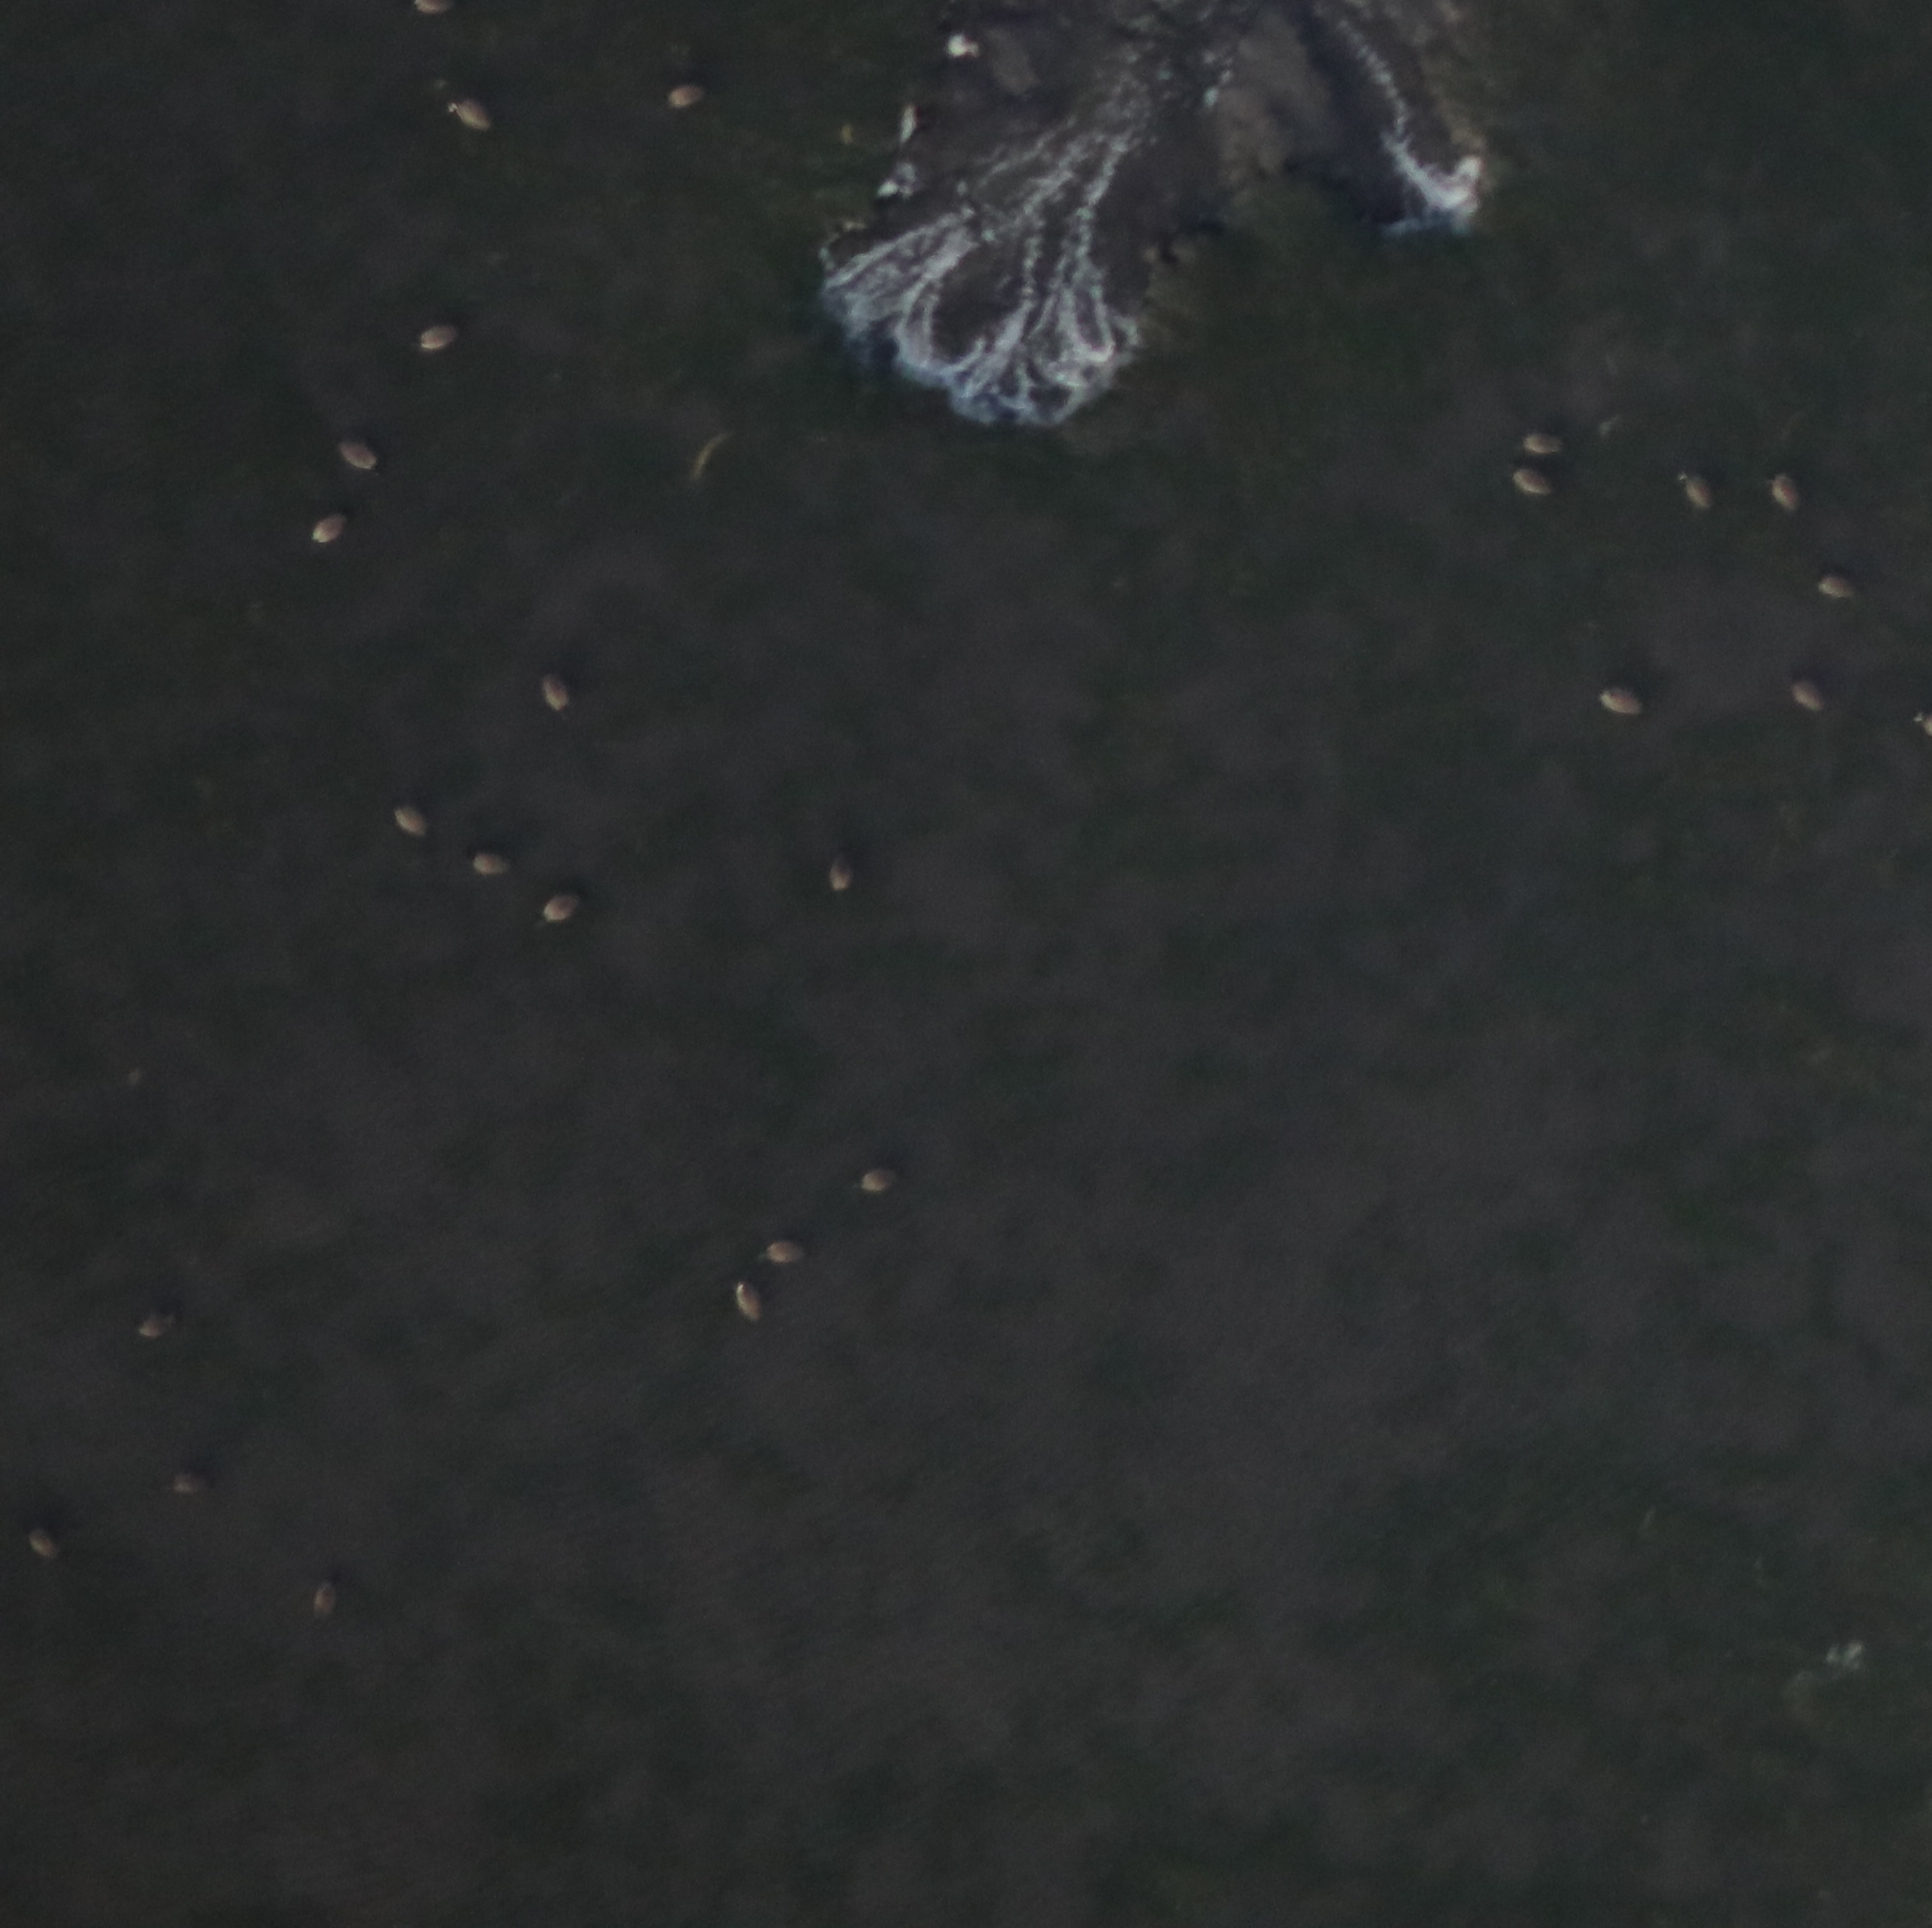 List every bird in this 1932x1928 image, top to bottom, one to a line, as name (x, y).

Canada goose (678, 94)
Canada goose (477, 119)
Canada goose (435, 338)
Canada goose (1539, 447)
Canada goose (356, 456)
Canada goose (1529, 487)
Canada goose (1785, 487)
Canada goose (1696, 490)
Canada goose (326, 529)
Canada goose (1839, 586)
Canada goose (556, 693)
Canada goose (1810, 697)
Canada goose (1621, 703)
Canada goose (407, 821)
Canada goose (488, 856)
Canada goose (845, 874)
Canada goose (563, 909)
Canada goose (875, 1182)
Canada goose (786, 1248)
Canada goose (752, 1299)
Canada goose (156, 1326)
Canada goose (192, 1482)
Canada goose (45, 1547)
Canada goose (325, 1603)